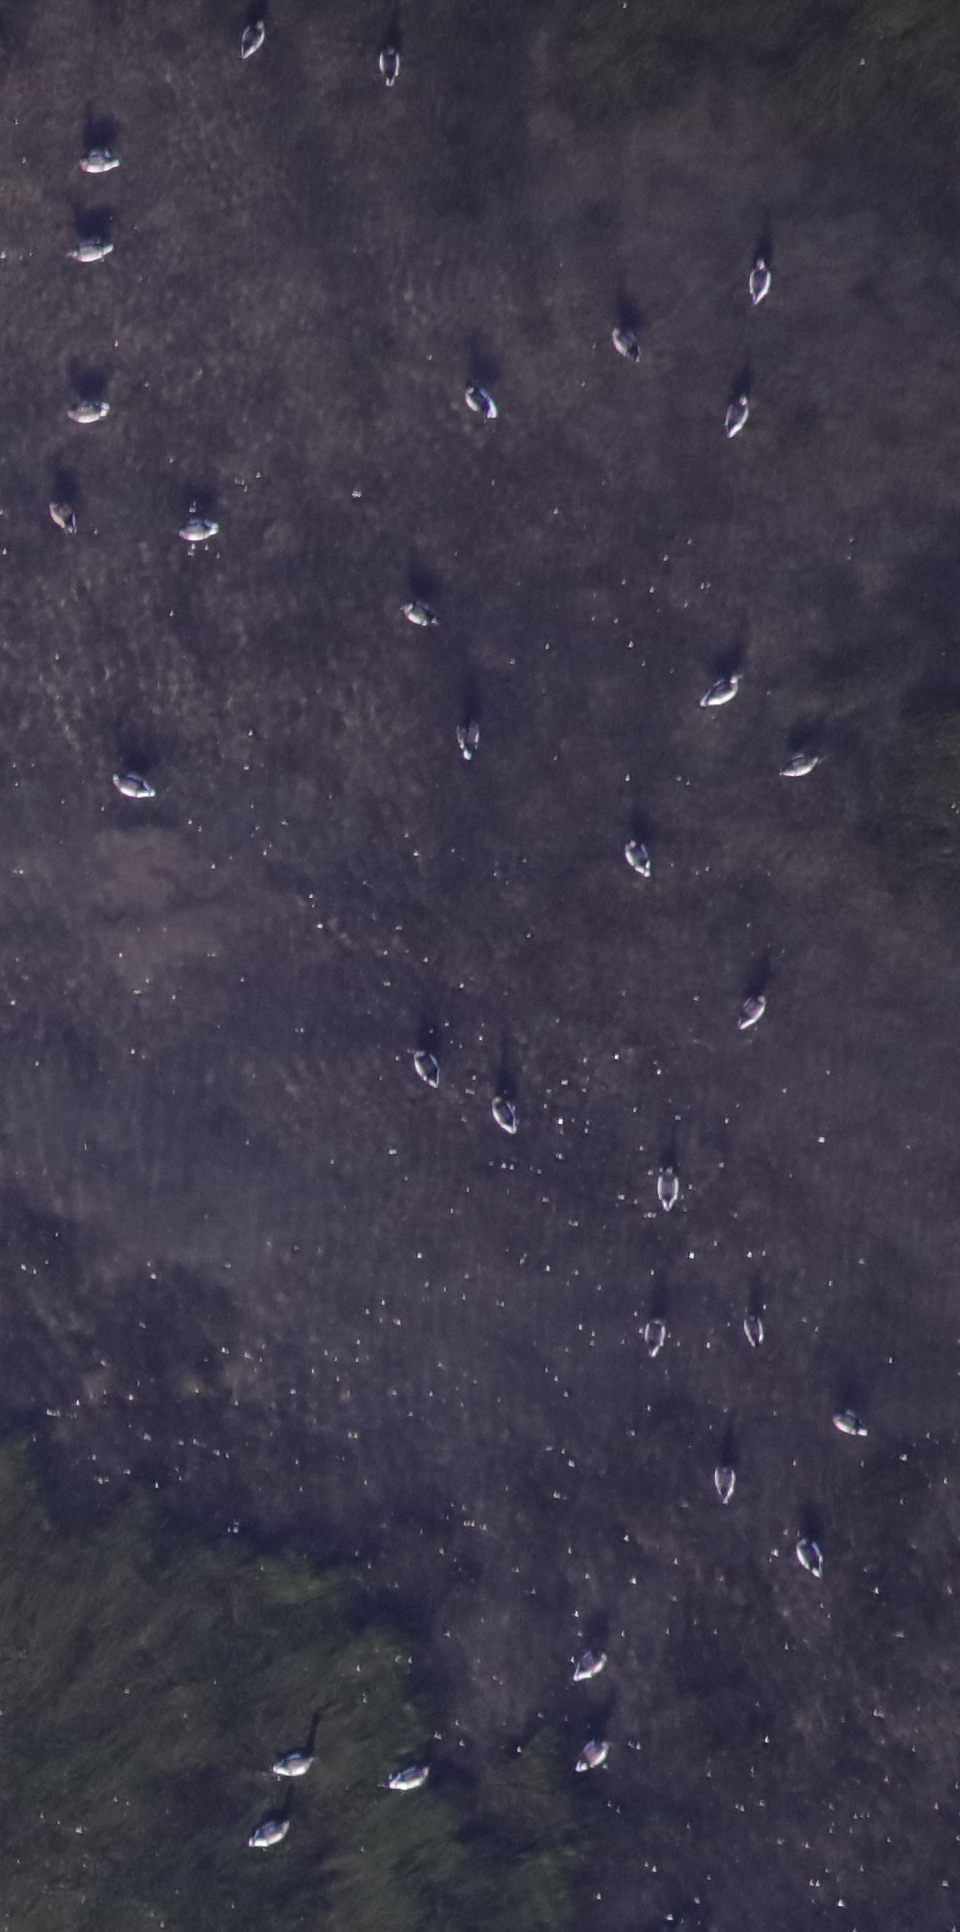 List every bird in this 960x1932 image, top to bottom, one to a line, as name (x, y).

brant (250, 33)
brant (390, 64)
brant (96, 162)
brant (88, 248)
brant (759, 280)
brant (624, 343)
brant (478, 402)
brant (85, 409)
brant (737, 417)
brant (62, 513)
brant (197, 529)
brant (418, 613)
brant (721, 691)
brant (467, 735)
brant (800, 762)
brant (131, 784)
brant (637, 855)
brant (750, 1012)
brant (425, 1069)
brant (504, 1112)
brant (668, 1190)
brant (756, 1329)
brant (654, 1337)
brant (848, 1424)
brant (725, 1483)
brant (808, 1554)
brant (589, 1664)
brant (593, 1754)
brant (293, 1765)
brant (404, 1779)
brant (270, 1831)